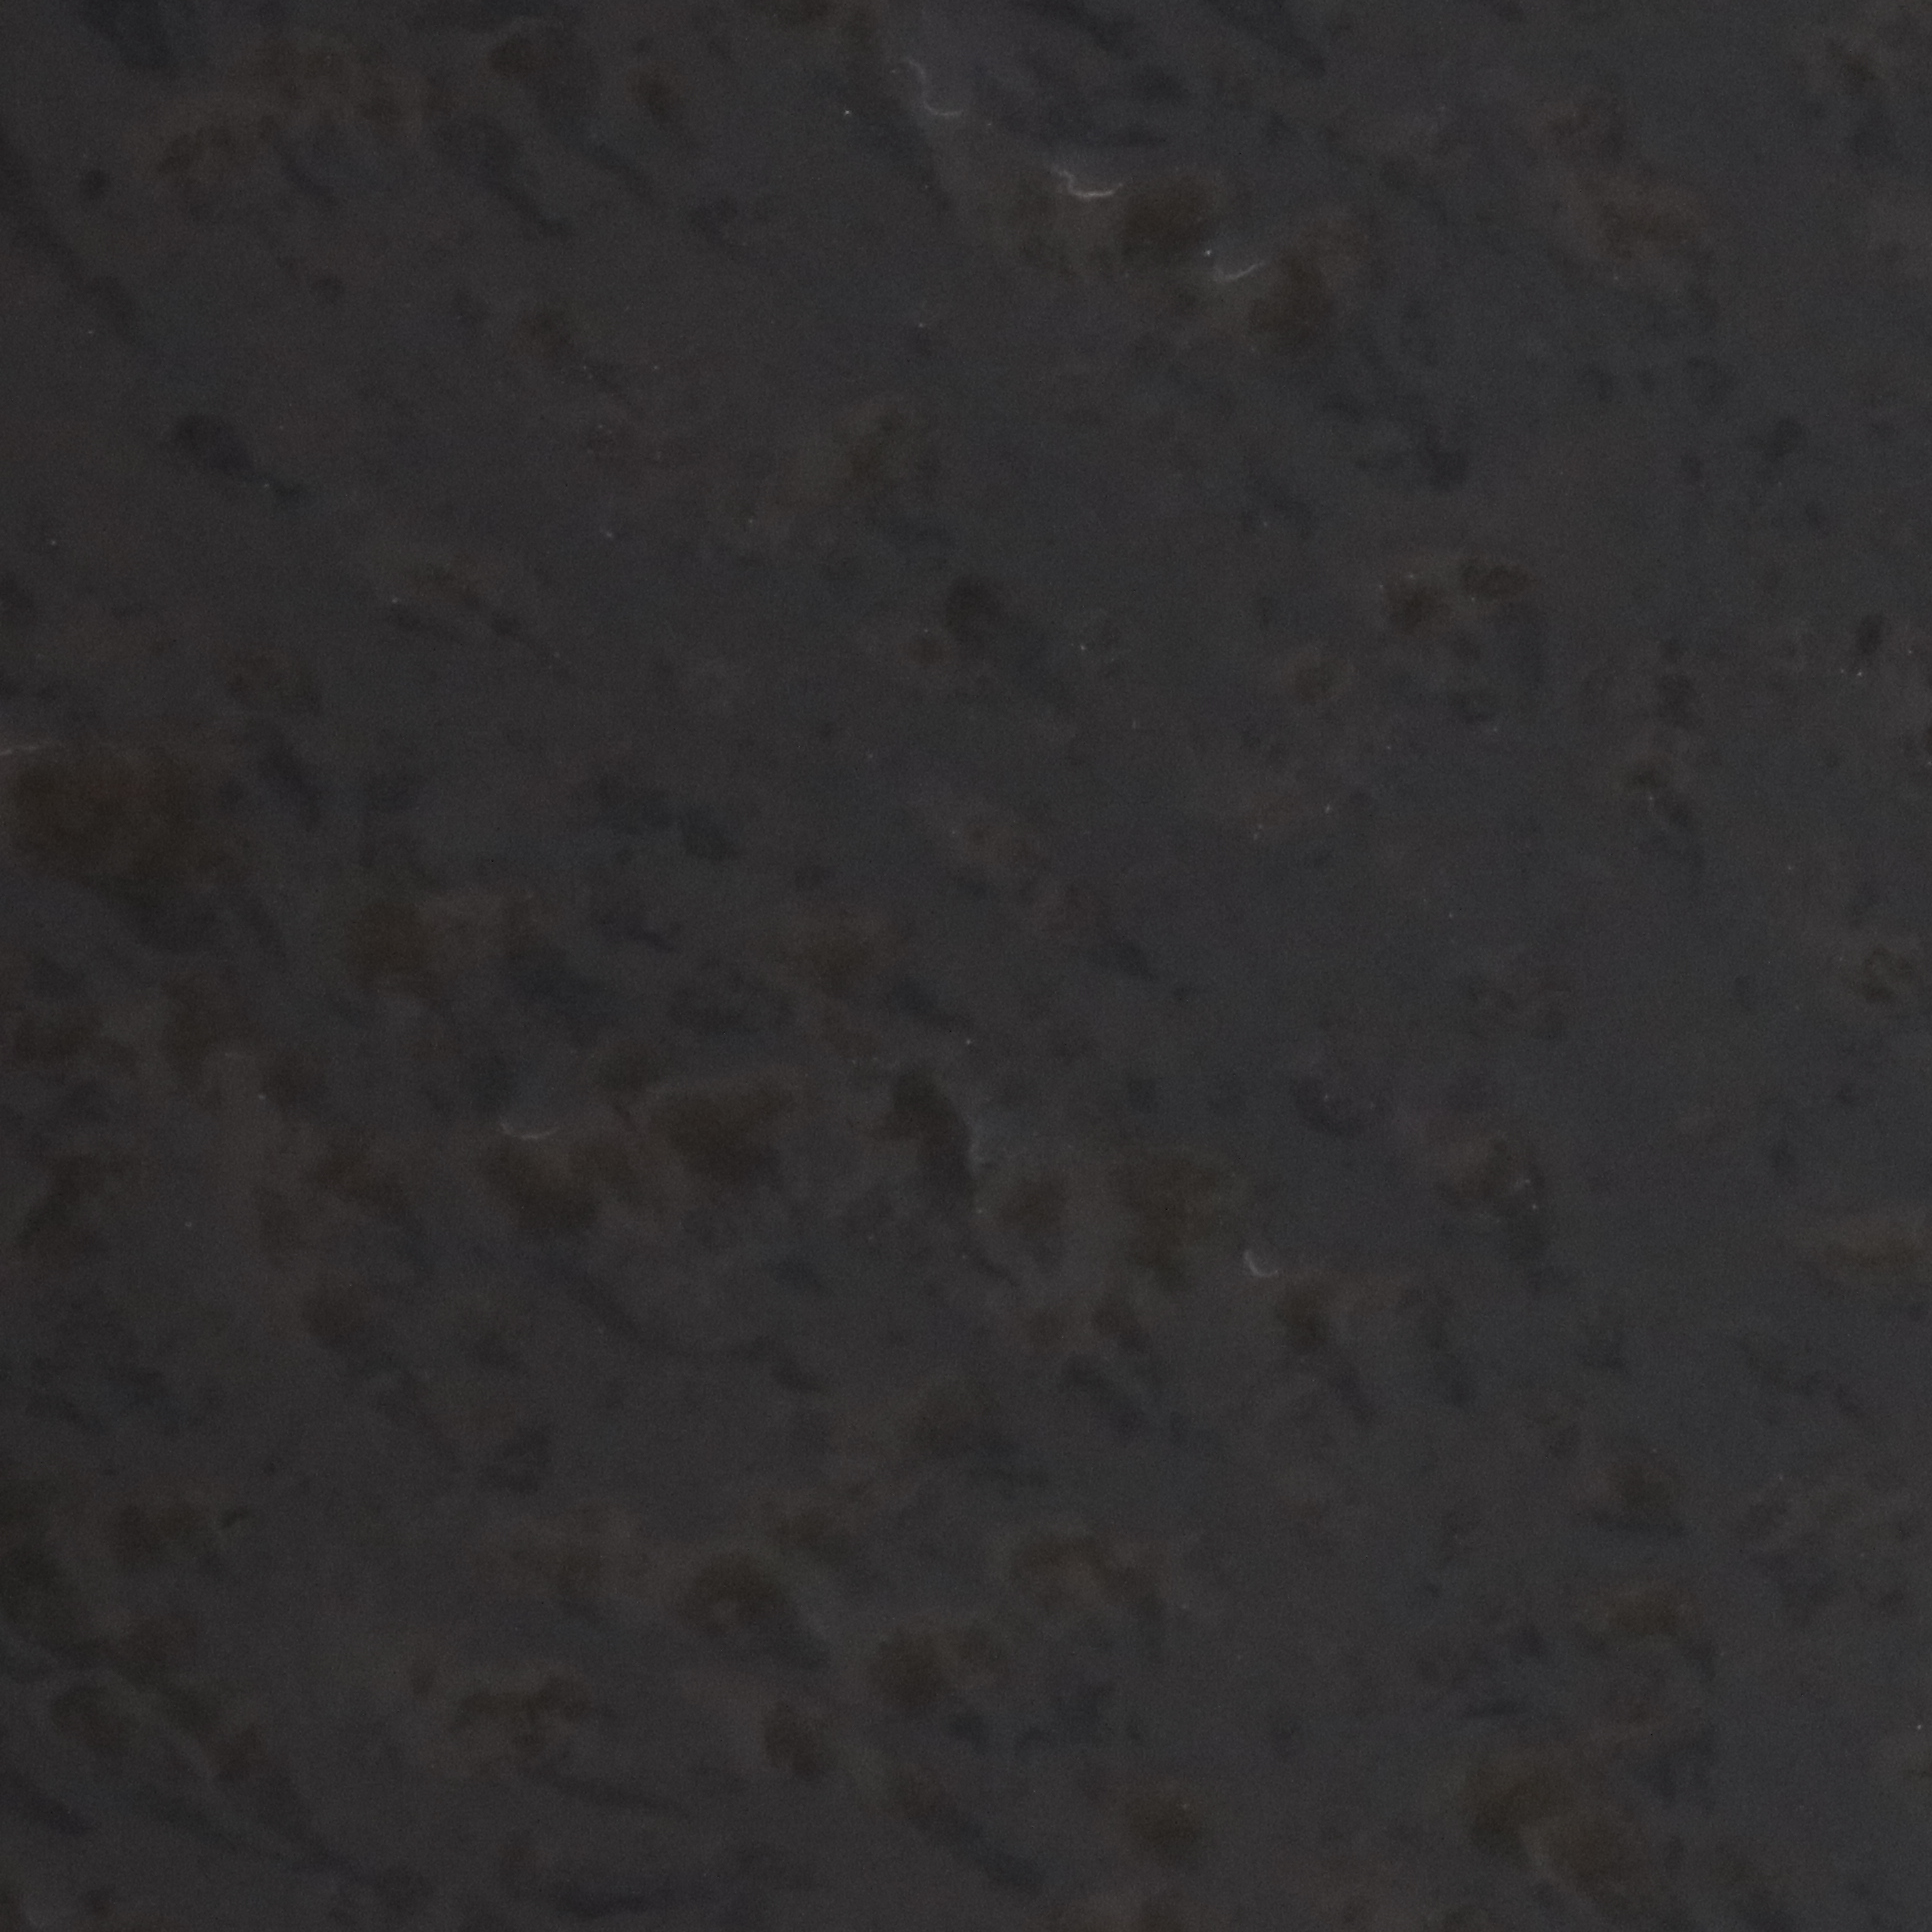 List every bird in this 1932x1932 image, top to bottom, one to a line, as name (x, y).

None